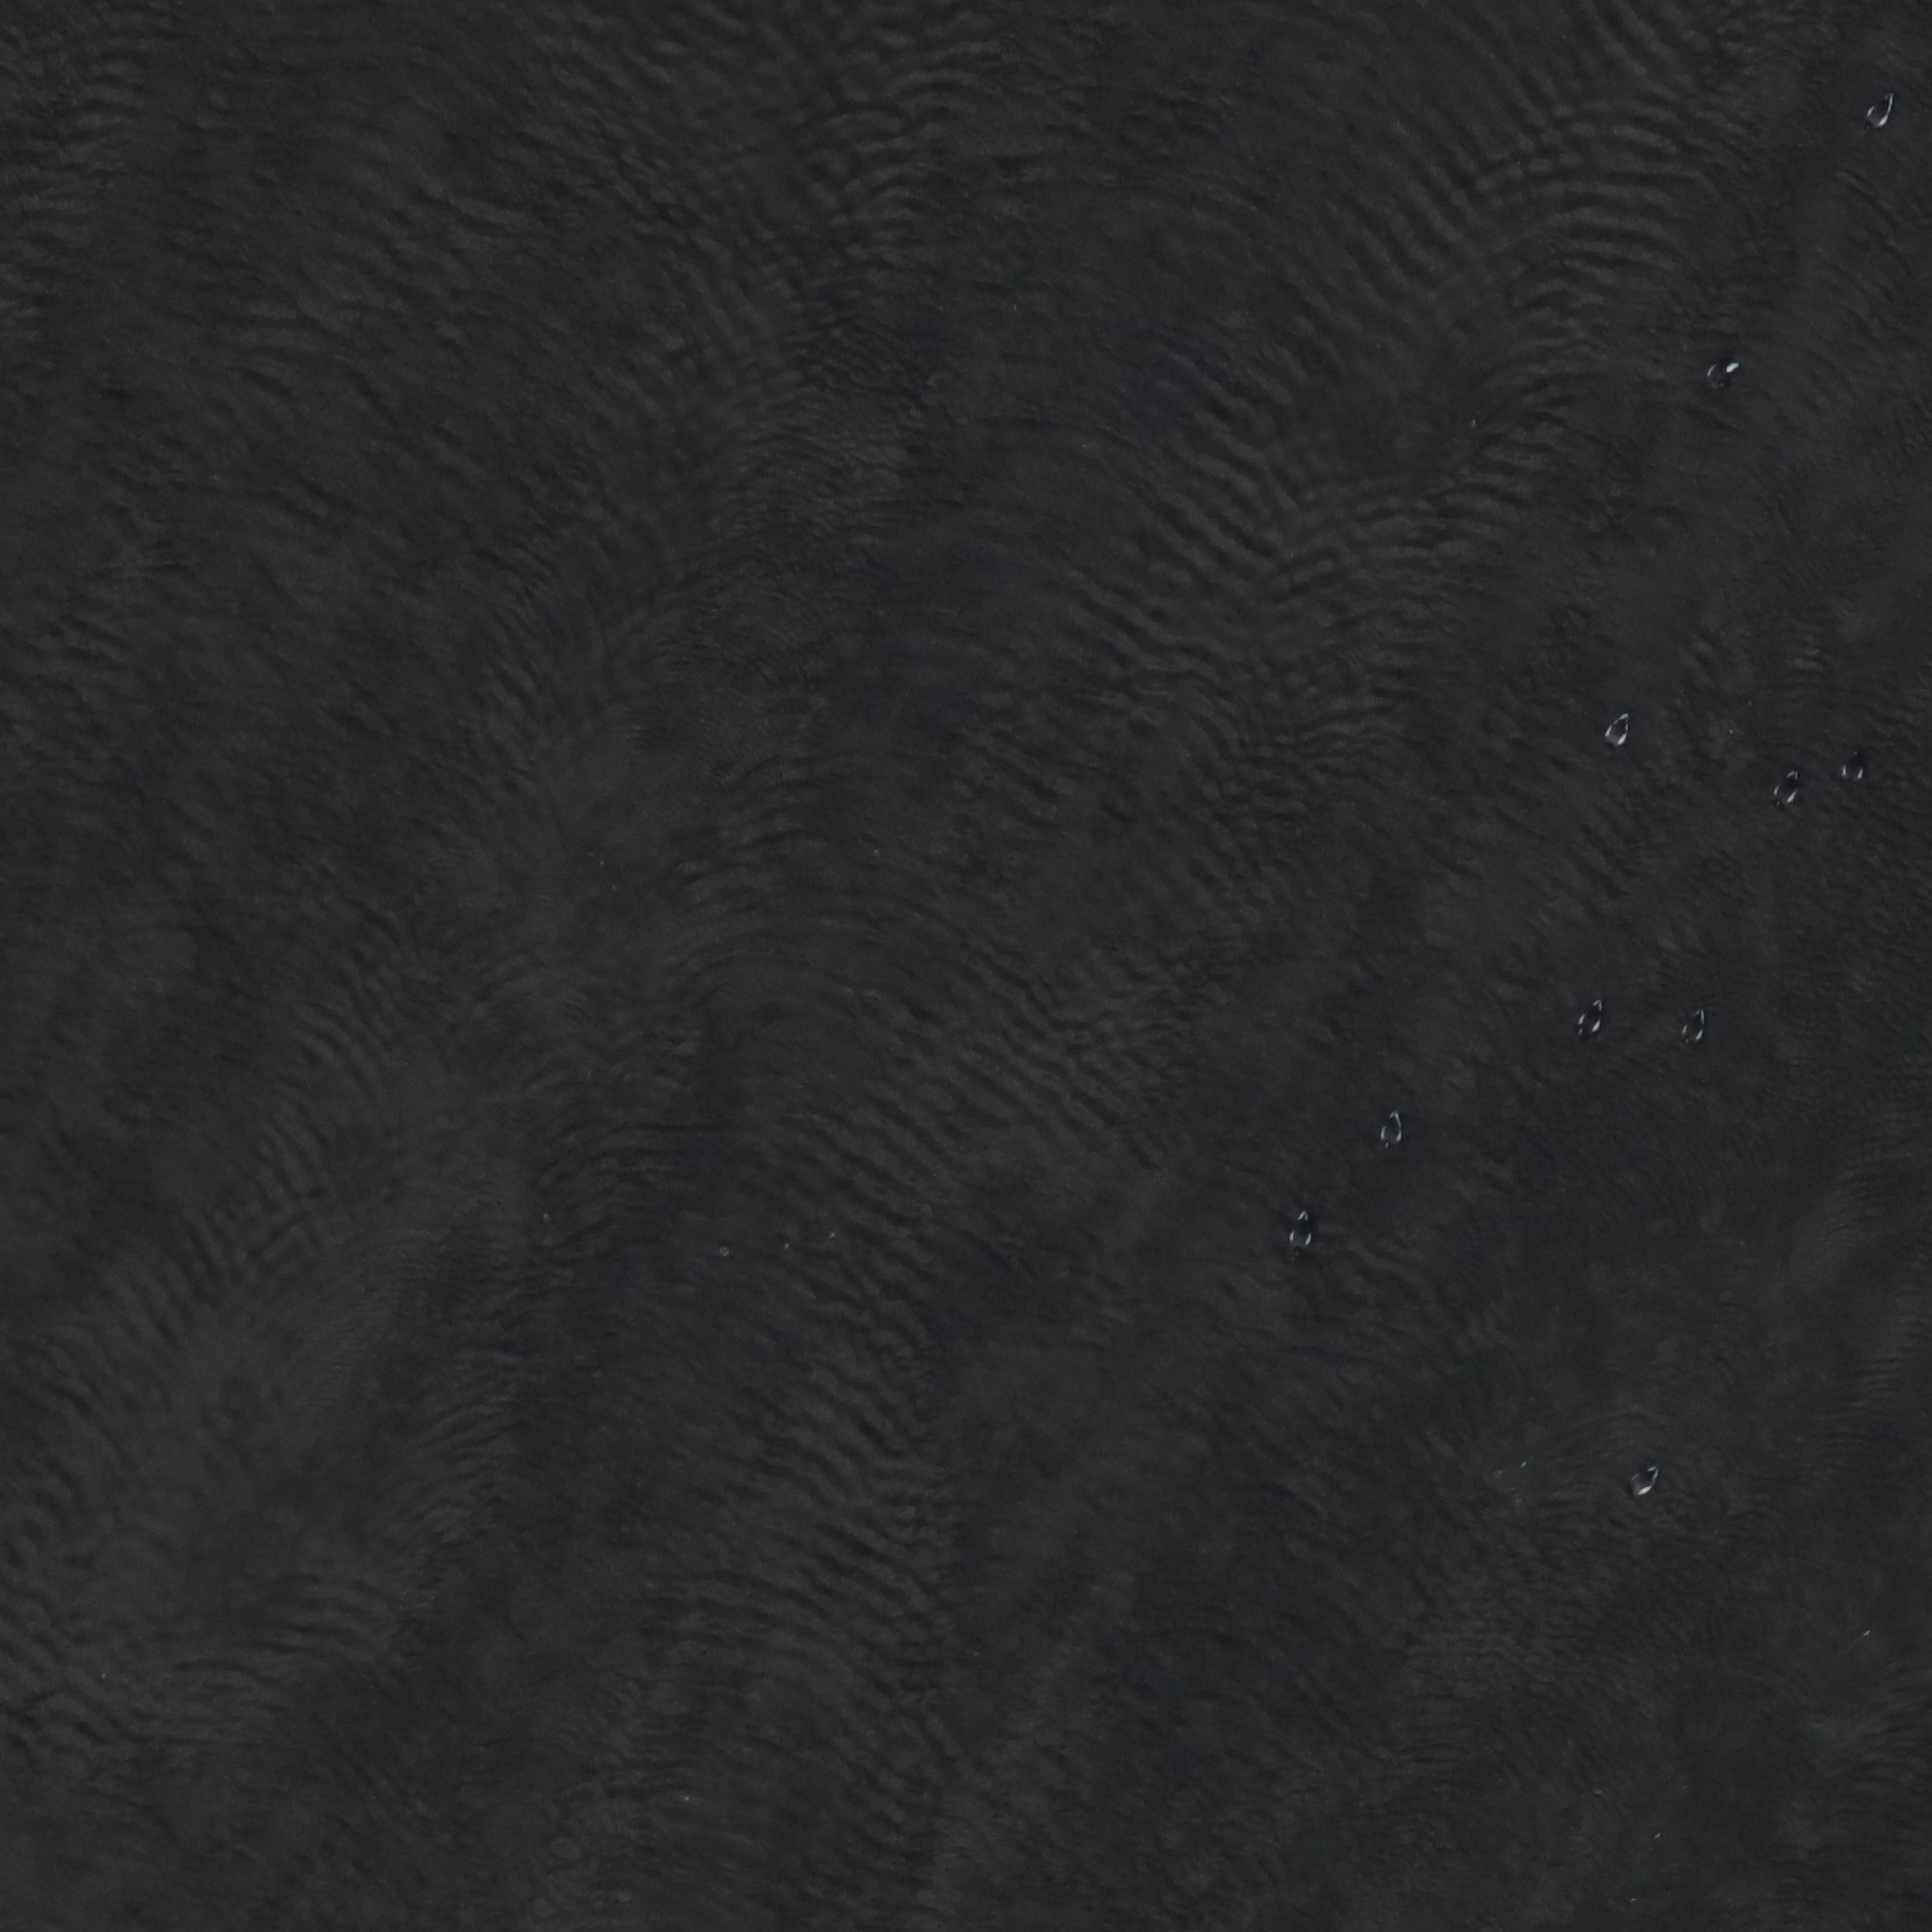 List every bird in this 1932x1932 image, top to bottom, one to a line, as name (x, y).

brant (1879, 113)
brant (1720, 378)
brant (1618, 732)
brant (1856, 767)
brant (1787, 790)
brant (1591, 1021)
brant (1692, 1027)
brant (1392, 1129)
brant (1301, 1234)
brant (1642, 1482)